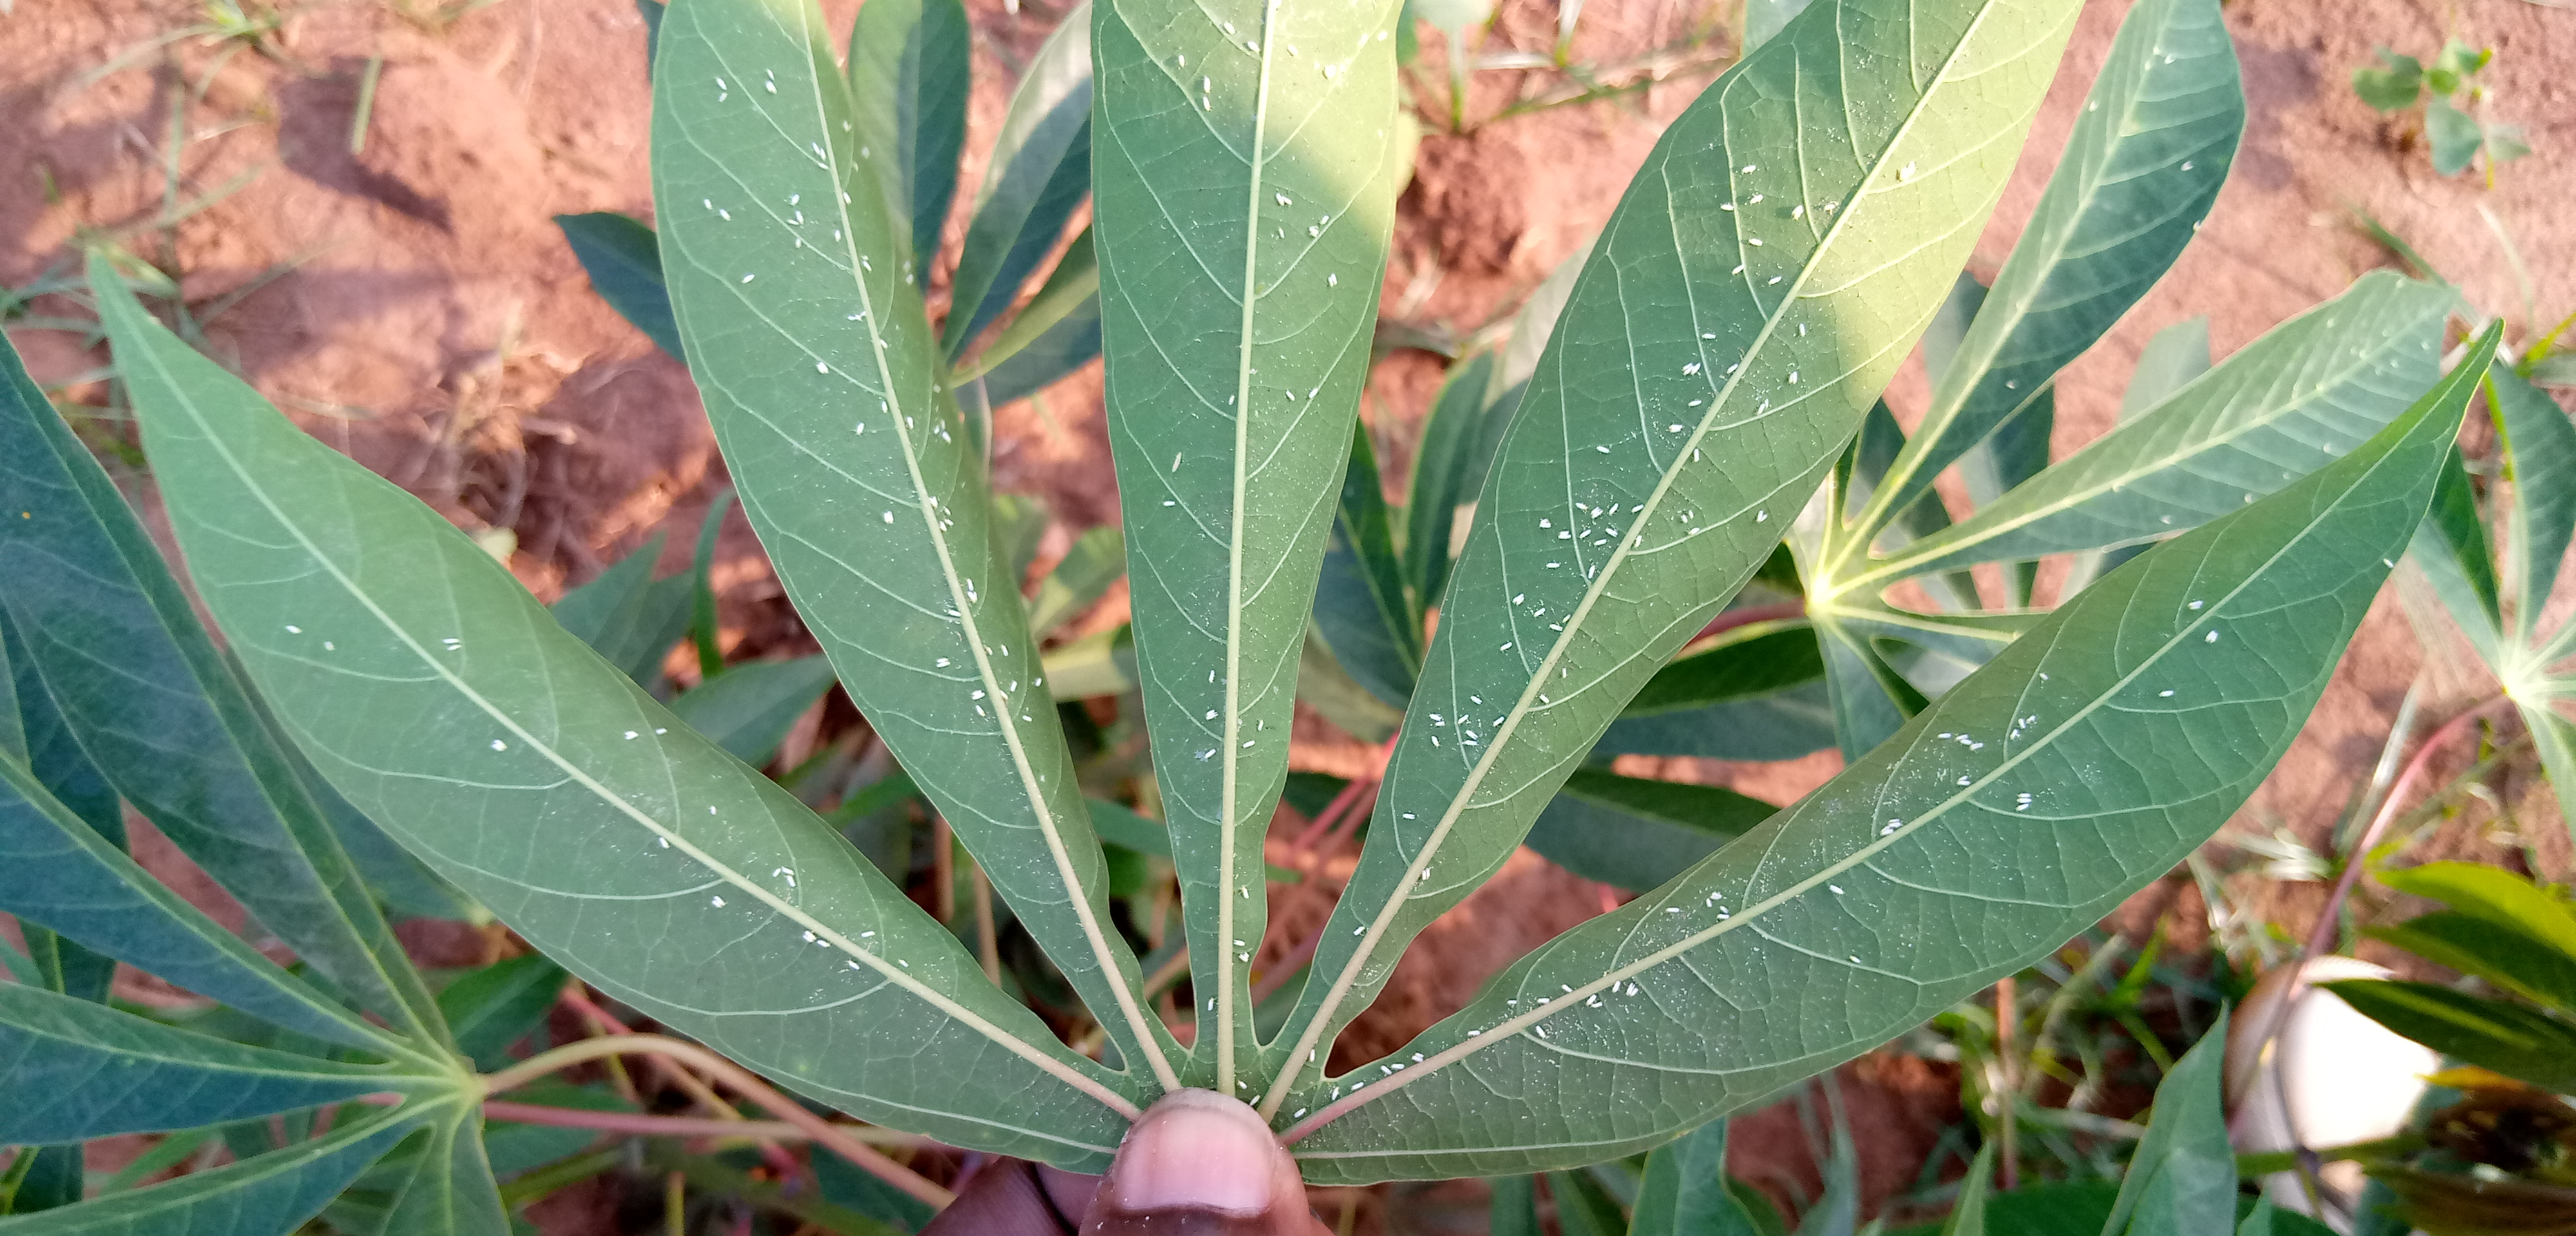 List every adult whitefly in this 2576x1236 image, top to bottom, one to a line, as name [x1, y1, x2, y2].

whitefly [1221, 20, 1238, 35]
whitefly [1376, 26, 1390, 43]
whitefly [1358, 32, 1370, 51]
whitefly [1245, 40, 1263, 53]
whitefly [1285, 42, 1302, 57]
whitefly [2152, 42, 2162, 59]
whitefly [1178, 52, 1186, 70]
whitefly [2163, 52, 2179, 66]
whitefly [2144, 59, 2154, 74]
whitefly [1323, 62, 1336, 80]
whitefly [764, 65, 777, 82]
whitefly [1200, 74, 1214, 94]
whitefly [714, 75, 729, 91]
whitefly [763, 79, 777, 95]
whitefly [717, 91, 728, 104]
whitefly [1202, 94, 1213, 112]
whitefly [2087, 100, 2099, 113]
whitefly [840, 118, 854, 133]
whitefly [1376, 126, 1387, 139]
whitefly [811, 141, 822, 157]
whitefly [820, 146, 828, 162]
whitefly [2179, 160, 2197, 172]
whitefly [1897, 160, 1922, 182]
whitefly [1738, 162, 1760, 175]
whitefly [840, 190, 854, 206]
whitefly [788, 191, 802, 207]
whitefly [1275, 191, 1284, 207]
whitefly [1748, 191, 1764, 207]
whitefly [1282, 194, 1296, 209]
whitefly [701, 194, 714, 213]
whitefly [1718, 200, 1736, 213]
whitefly [1823, 200, 1841, 214]
whitefly [1790, 201, 1806, 223]
whitefly [791, 207, 807, 225]
whitefly [717, 208, 732, 223]
whitefly [1320, 214, 1332, 224]
whitefly [786, 216, 798, 226]
whitefly [2190, 220, 2202, 232]
whitefly [1308, 223, 1320, 239]
whitefly [1276, 226, 1289, 241]
whitefly [831, 228, 844, 244]
whitefly [791, 234, 806, 252]
whitefly [1745, 234, 1766, 249]
whitefly [862, 259, 873, 274]
whitefly [1730, 263, 1745, 278]
whitefly [1326, 272, 1339, 290]
whitefly [740, 273, 755, 285]
whitefly [1766, 273, 1783, 290]
whitefly [1797, 322, 1809, 339]
whitefly [1700, 331, 1721, 341]
whitefly [878, 337, 891, 351]
whitefly [814, 360, 831, 377]
whitefly [1680, 361, 1701, 377]
whitefly [1725, 362, 1739, 376]
whitefly [1786, 369, 1801, 385]
whitefly [2002, 379, 2018, 391]
whitefly [1306, 386, 1322, 404]
whitefly [1283, 387, 1297, 402]
whitefly [1226, 393, 1237, 408]
whitefly [1688, 396, 1703, 408]
whitefly [1757, 397, 1770, 414]
whitefly [880, 398, 890, 416]
whitefly [905, 414, 916, 432]
whitefly [852, 420, 866, 436]
whitefly [1666, 422, 1683, 434]
whitefly [941, 430, 952, 445]
whitefly [2320, 442, 2331, 455]
whitefly [1595, 444, 1611, 456]
whitefly [1692, 445, 1701, 464]
whitefly [1170, 453, 1188, 473]
whitefly [2242, 492, 2253, 505]
whitefly [926, 494, 940, 509]
whitefly [1162, 498, 1177, 509]
whitefly [1571, 500, 1588, 511]
whitefly [1607, 501, 1619, 516]
whitefly [1631, 501, 1647, 516]
whitefly [940, 504, 953, 518]
whitefly [1589, 505, 1604, 519]
whitefly [882, 508, 896, 526]
whitefly [1685, 509, 1698, 520]
whitefly [1754, 509, 1772, 525]
whitefly [2156, 513, 2174, 526]
whitefly [1678, 514, 1689, 527]
whitefly [1537, 516, 1555, 529]
whitefly [943, 517, 954, 527]
whitefly [938, 519, 947, 533]
whitefly [1604, 525, 1620, 539]
whitefly [1687, 526, 1700, 538]
whitefly [1557, 529, 1572, 541]
whitefly [1631, 533, 1645, 550]
whitefly [1592, 538, 1608, 548]
whitefly [2381, 557, 2396, 571]
whitefly [1544, 559, 1560, 570]
whitefly [1587, 563, 1596, 579]
whitefly [963, 575, 976, 592]
whitefly [966, 591, 980, 606]
whitefly [1510, 592, 1526, 606]
whitefly [2186, 599, 2206, 617]
whitefly [1532, 604, 1547, 620]
whitefly [945, 606, 963, 619]
whitefly [1561, 612, 1572, 623]
whitefly [283, 621, 306, 638]
whitefly [1546, 622, 1566, 633]
whitefly [2203, 628, 2219, 648]
whitefly [439, 633, 462, 653]
whitefly [321, 637, 338, 653]
whitefly [1499, 640, 1514, 653]
whitefly [999, 642, 1011, 657]
whitefly [983, 644, 994, 656]
whitefly [935, 655, 951, 670]
whitefly [1560, 664, 1571, 682]
whitefly [1207, 667, 1218, 686]
whitefly [2037, 670, 2053, 684]
whitefly [1034, 675, 1044, 690]
whitefly [1008, 680, 1019, 694]
whitefly [969, 688, 986, 701]
whitefly [999, 688, 1010, 701]
whitefly [2157, 688, 2177, 698]
whitefly [1537, 693, 1552, 706]
whitefly [1469, 694, 1483, 704]
whitefly [974, 704, 988, 718]
whitefly [1204, 707, 1218, 721]
whitefly [1456, 711, 1470, 727]
whitefly [1491, 711, 1506, 728]
whitefly [1428, 711, 1442, 721]
whitefly [1020, 712, 1034, 724]
whitefly [2025, 712, 2038, 726]
whitefly [2018, 715, 2026, 731]
whitefly [1255, 716, 1266, 731]
whitefly [1435, 720, 1446, 728]
whitefly [653, 725, 670, 735]
whitefly [622, 728, 639, 742]
whitefly [1464, 728, 1481, 740]
whitefly [2009, 728, 2020, 744]
whitefly [1936, 731, 1951, 741]
whitefly [1951, 731, 1972, 746]
whitefly [1429, 733, 1441, 749]
whitefly [489, 736, 511, 753]
whitefly [1461, 738, 1479, 747]
whitefly [1243, 739, 1256, 751]
whitefly [1968, 741, 1984, 753]
whitefly [1202, 747, 1217, 760]
whitefly [1954, 772, 1970, 788]
whitefly [2015, 791, 2035, 804]
whitefly [708, 803, 719, 817]
whitefly [2014, 803, 2031, 812]
whitefly [1400, 809, 1417, 821]
whitefly [1886, 817, 1904, 828]
whitefly [1877, 826, 1894, 838]
whitefly [658, 834, 670, 850]
whitefly [781, 863, 797, 877]
whitefly [1420, 865, 1432, 881]
whitefly [772, 866, 782, 878]
whitefly [786, 875, 798, 889]
whitefly [1240, 883, 1252, 901]
whitefly [1826, 883, 1848, 895]
whitefly [1708, 890, 1724, 902]
whitefly [711, 892, 727, 909]
whitefly [1705, 897, 1714, 910]
whitefly [1718, 904, 1733, 914]
whitefly [1663, 905, 1681, 915]
whitefly [1716, 913, 1730, 922]
whitefly [1352, 924, 1368, 937]
whitefly [802, 929, 817, 944]
whitefly [860, 930, 878, 938]
whitefly [1233, 937, 1246, 948]
whitefly [816, 937, 831, 950]
whitefly [1236, 950, 1252, 964]
whitefly [1848, 953, 1864, 965]
whitefly [897, 955, 909, 970]
whitefly [846, 958, 861, 971]
whitefly [1610, 976, 1624, 994]
whitefly [1624, 979, 1643, 998]
whitefly [1560, 981, 1575, 994]
whitefly [1206, 993, 1217, 1013]
whitefly [1584, 994, 1604, 1011]
whitefly [1535, 995, 1553, 1005]
whitefly [1504, 998, 1520, 1006]
whitefly [1535, 1024, 1548, 1039]
whitefly [1466, 1027, 1482, 1039]
whitefly [1309, 1047, 1318, 1065]
whitefly [1411, 1050, 1424, 1063]
whitefly [1388, 1060, 1405, 1074]
whitefly [1379, 1062, 1392, 1076]
whitefly [1236, 1079, 1249, 1091]
whitefly [1350, 1080, 1366, 1091]
whitefly [1329, 1083, 1340, 1101]
whitefly [1247, 1092, 1263, 1107]
whitefly [1292, 1107, 1310, 1119]